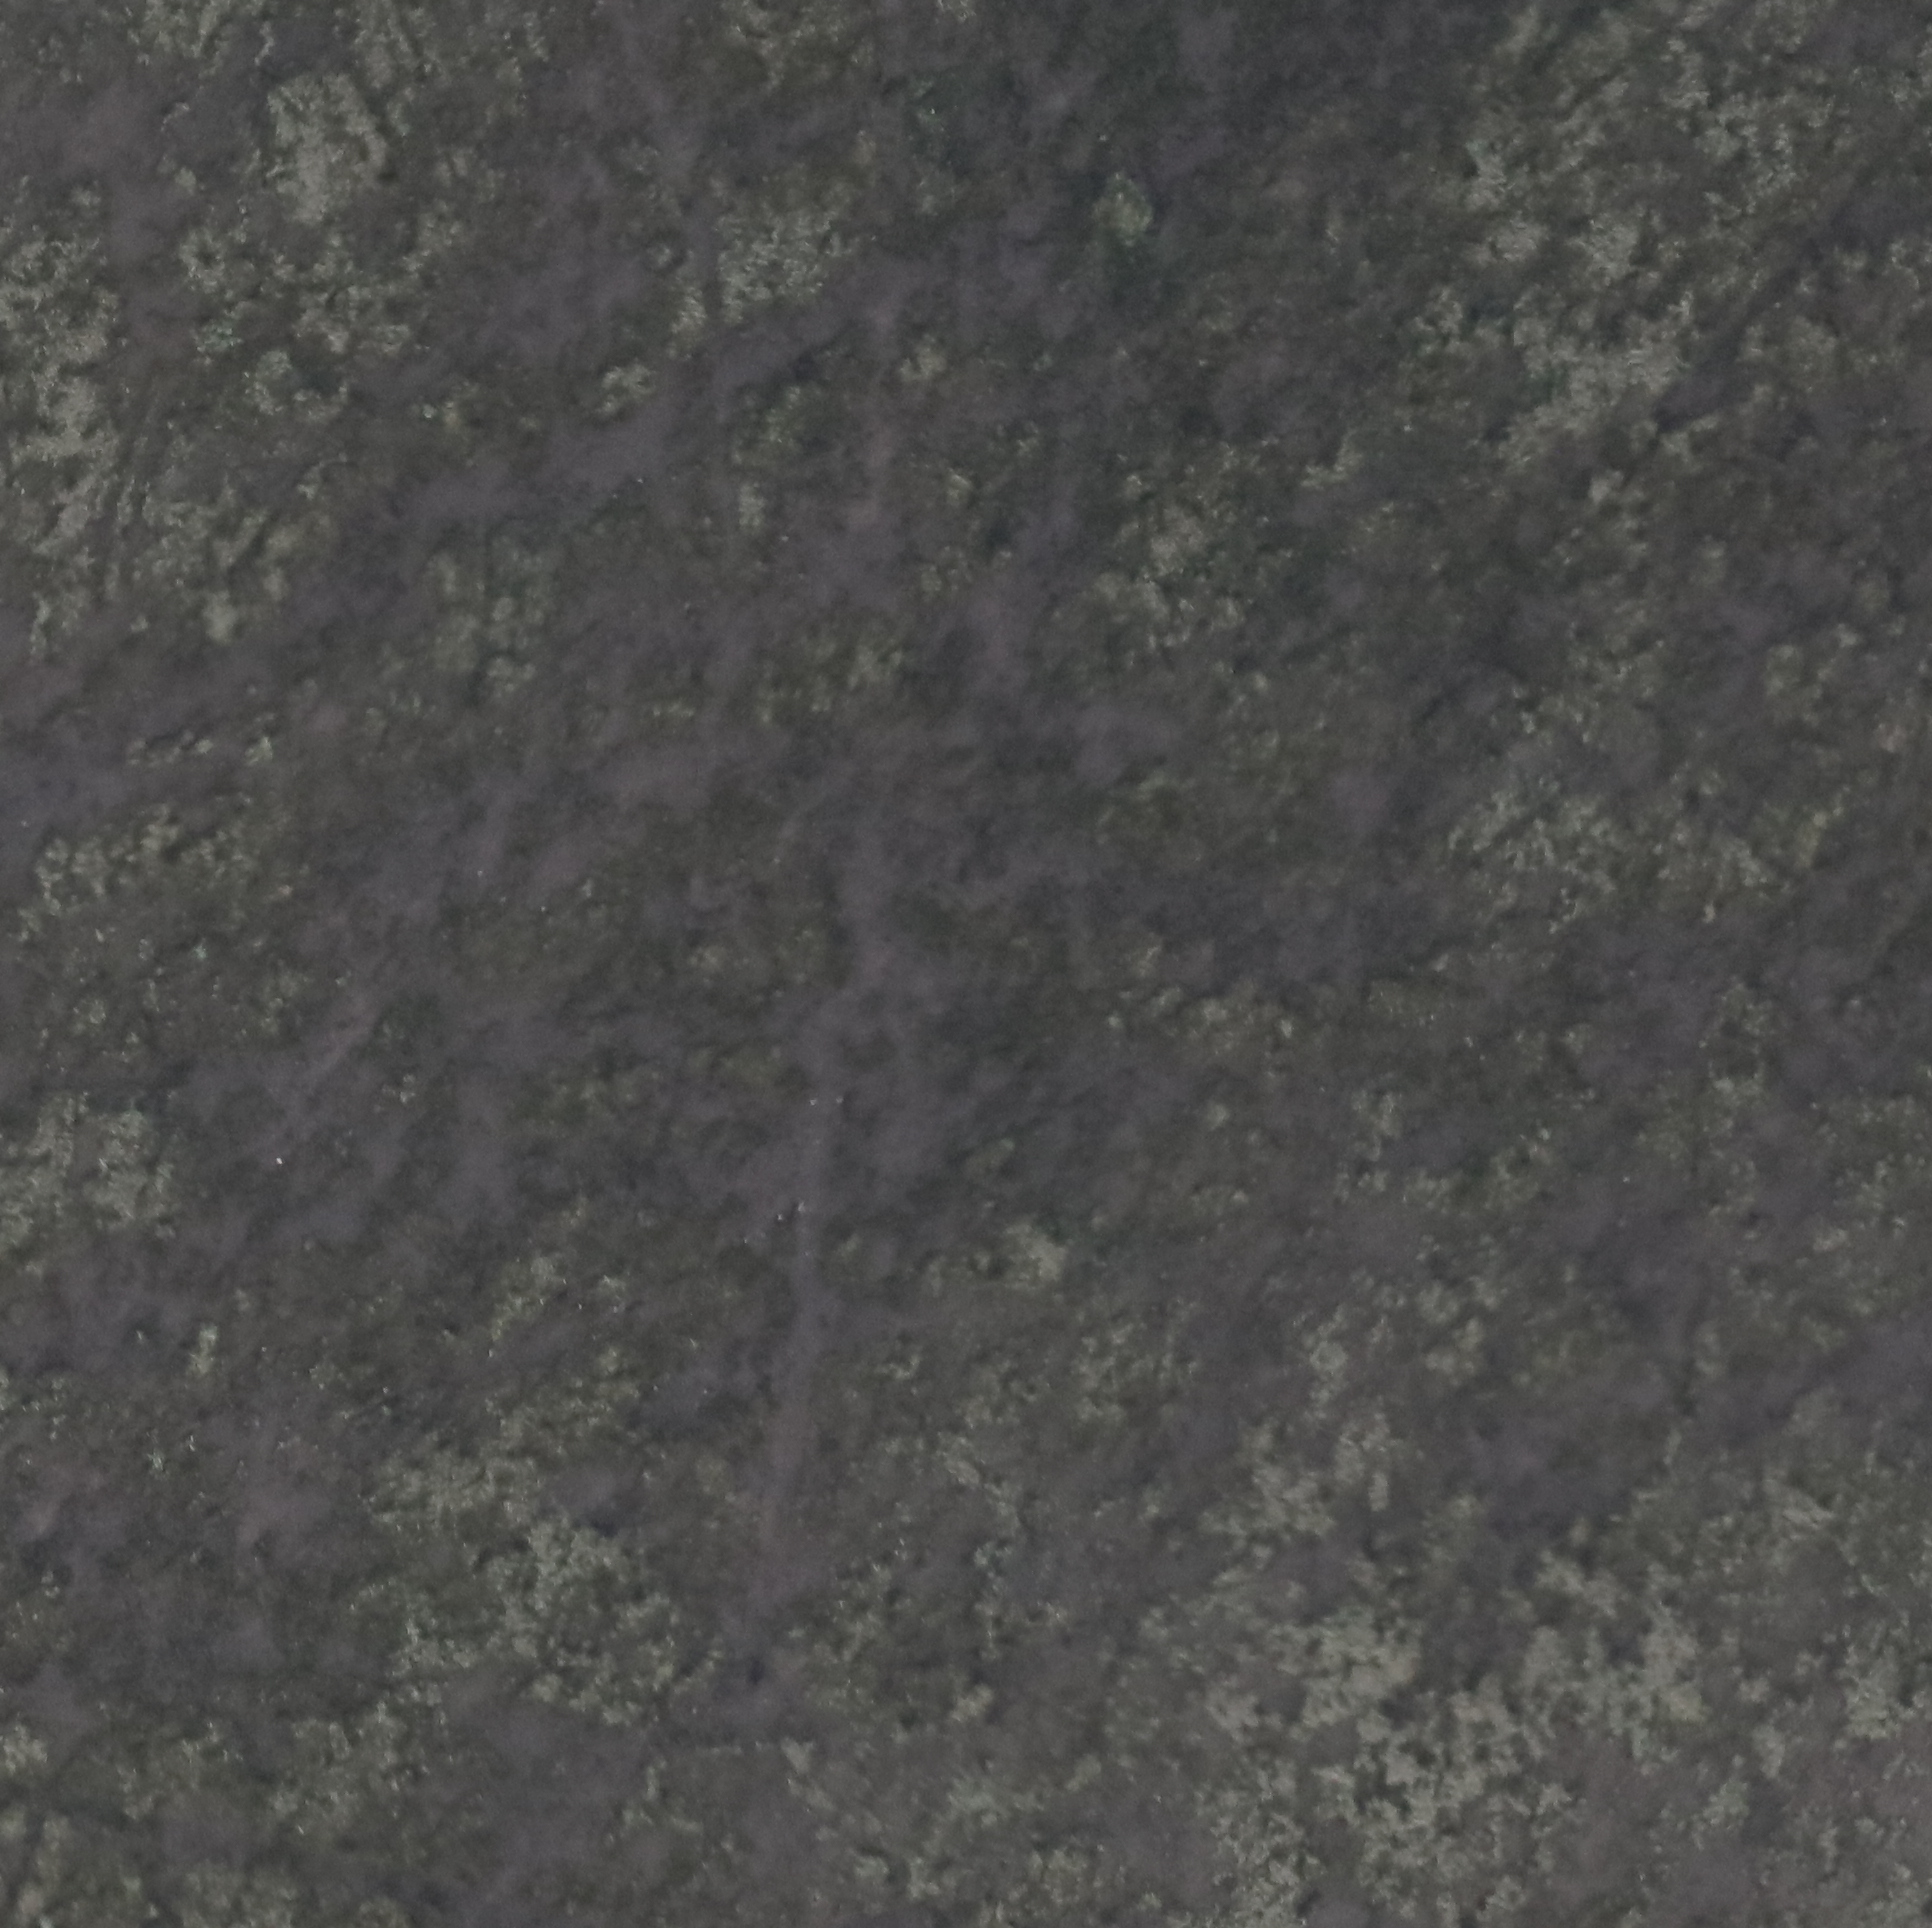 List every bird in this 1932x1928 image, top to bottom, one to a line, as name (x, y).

None